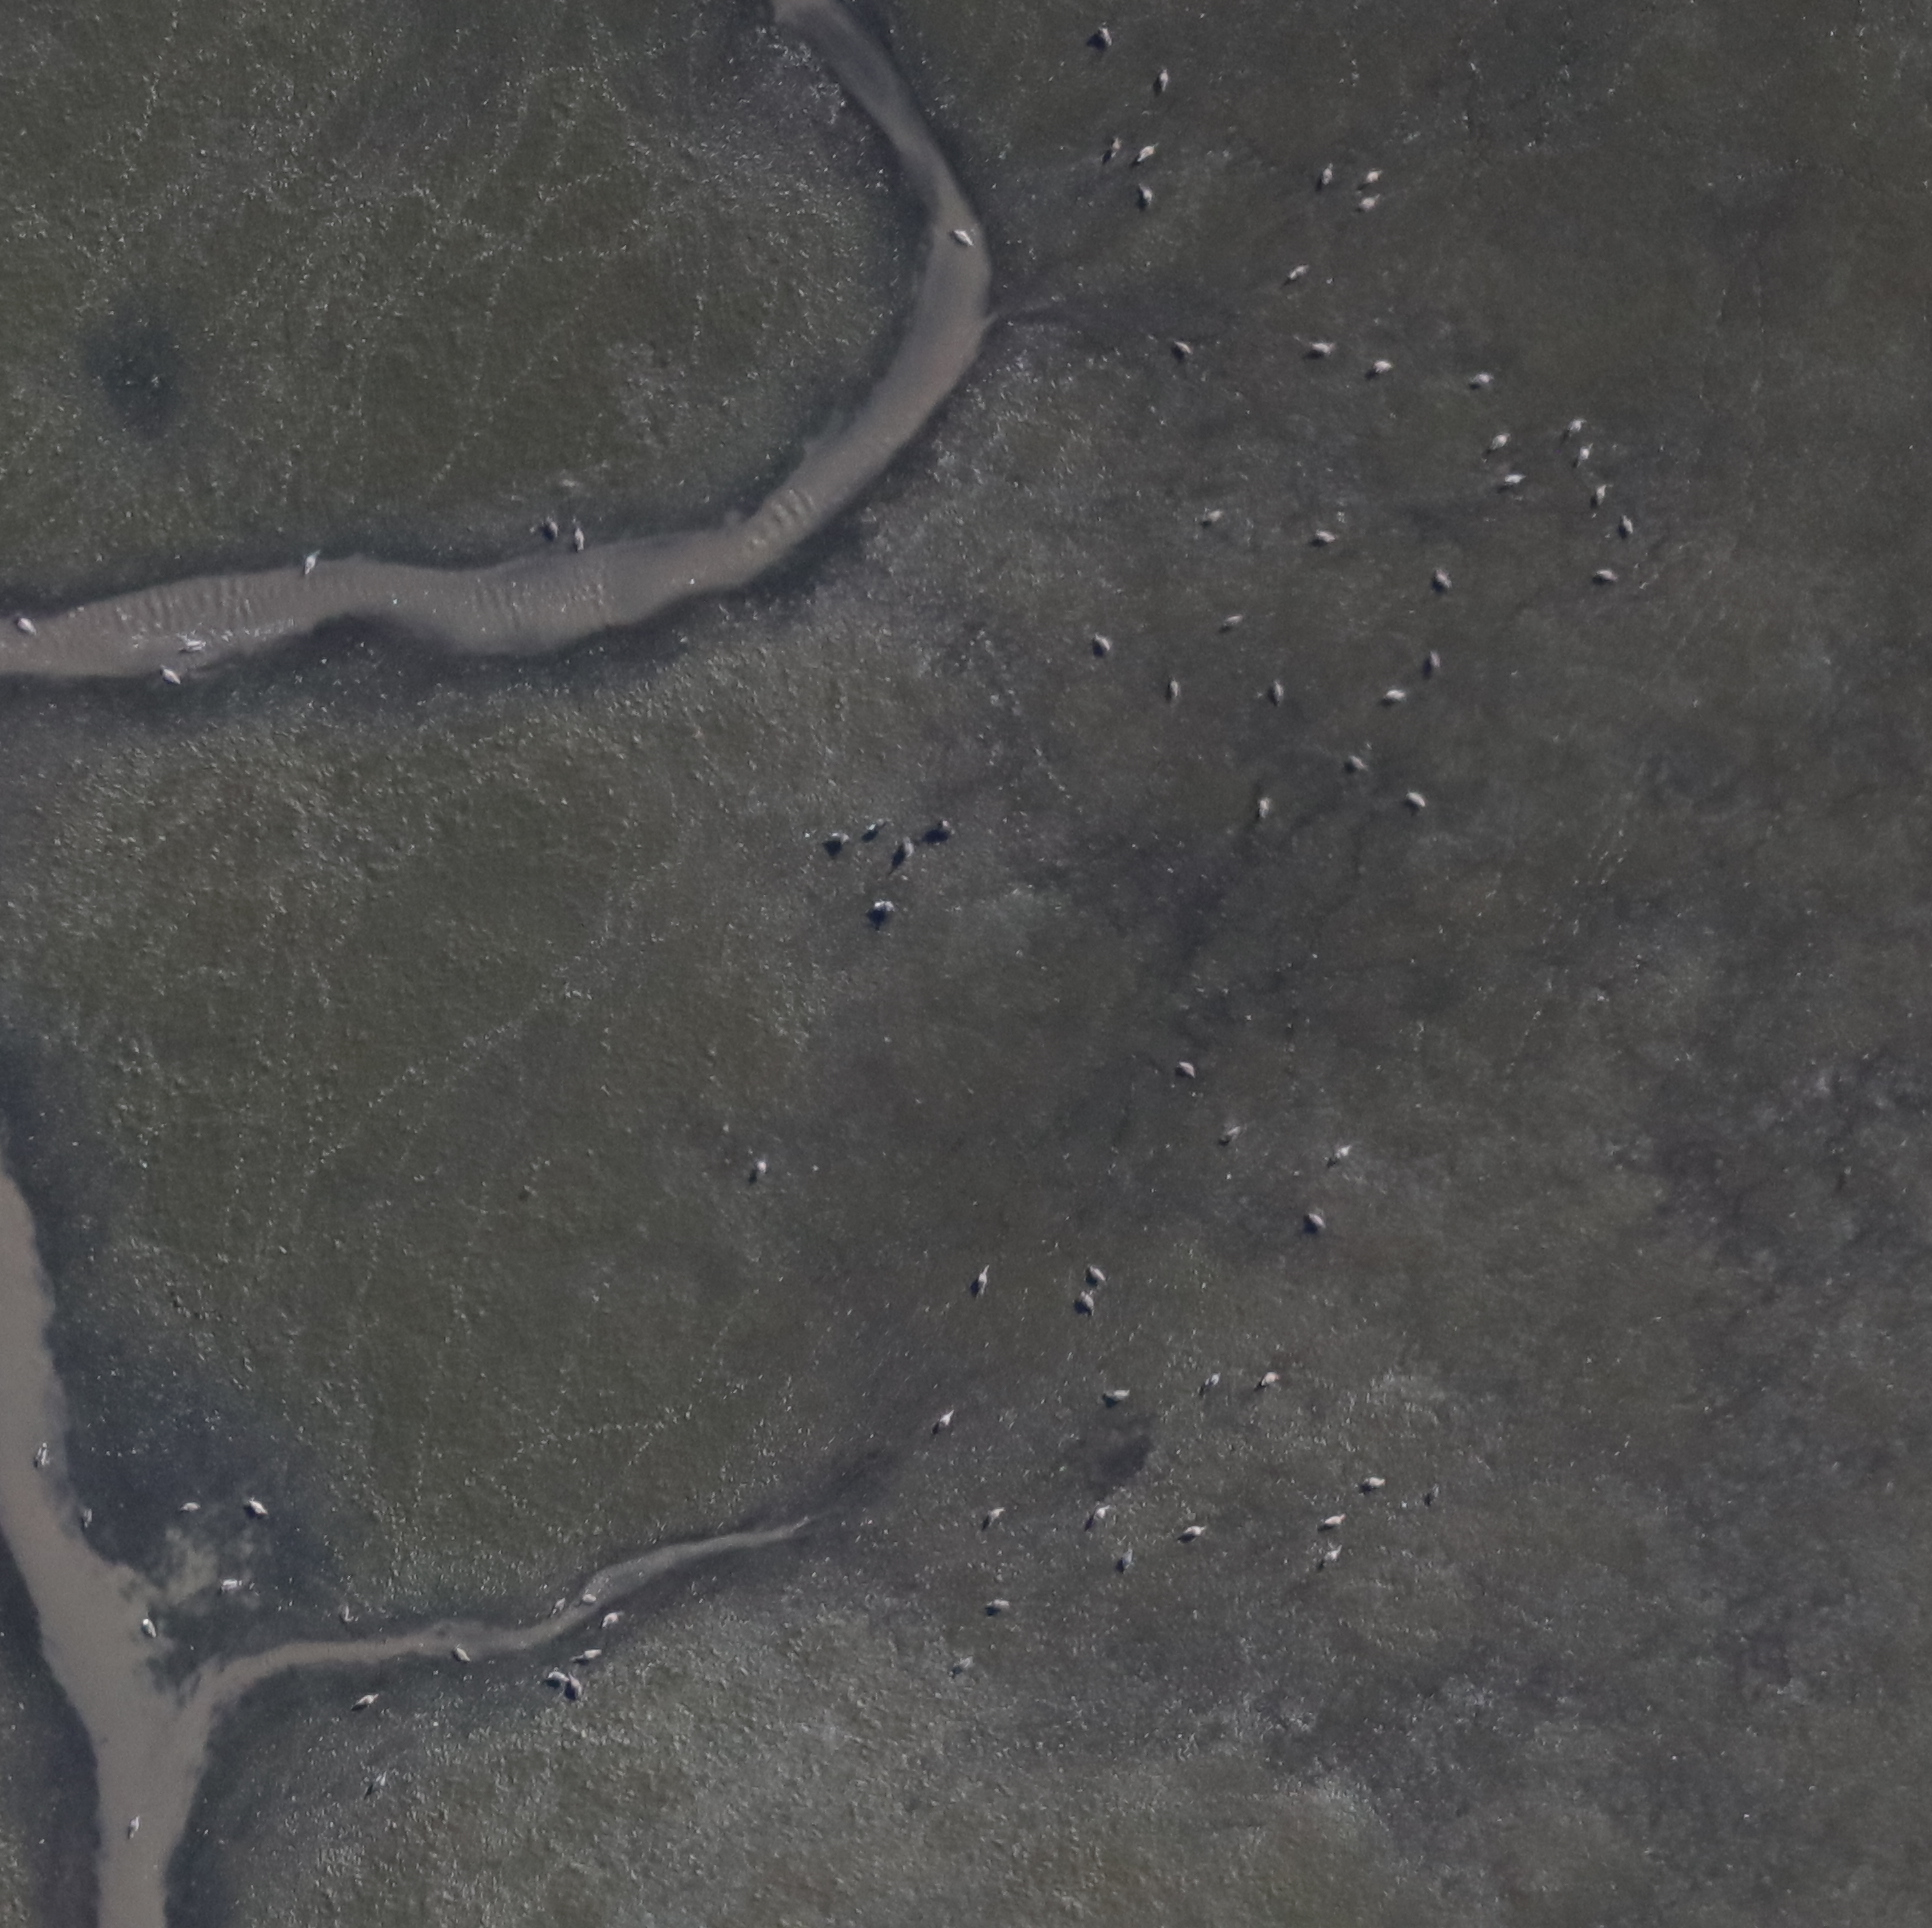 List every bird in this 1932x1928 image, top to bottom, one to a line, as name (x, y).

other bird (1103, 34)
other bird (1171, 78)
other bird (1119, 147)
other bird (1151, 155)
other bird (1376, 173)
other bird (1328, 177)
other bird (1152, 194)
other bird (1371, 206)
other bird (967, 240)
other bird (1300, 271)
other bird (1182, 346)
other bird (1322, 349)
other bird (1378, 363)
other bird (1485, 379)
other bird (1575, 432)
other bird (1501, 445)
other bird (1584, 461)
other bird (1514, 481)
other bird (1601, 496)
other bird (1216, 513)
other bird (554, 529)
other bird (1626, 530)
other bird (1324, 535)
other bird (580, 540)
other bird (312, 562)
other bird (1609, 574)
other bird (1443, 584)
other bird (1233, 623)
other bird (24, 625)
other bird (1103, 644)
other bird (193, 647)
other bird (1433, 659)
other bird (172, 673)
other bird (1174, 688)
other bird (1397, 696)
other bird (1276, 697)
other bird (1360, 764)
other bird (1415, 799)
other bird (1264, 807)
other bird (880, 825)
other bird (946, 832)
other bird (837, 838)
other bird (908, 850)
other bird (883, 906)
other bird (1185, 1069)
other bird (1230, 1132)
other bird (1348, 1151)
other bird (763, 1165)
other bird (1313, 1219)
other bird (1101, 1275)
other bird (982, 1276)
other bird (1085, 1305)
other bird (1272, 1376)
other bird (1214, 1379)
other bird (1116, 1401)
other bird (943, 1420)
other bird (39, 1457)
other bird (1376, 1483)
other bird (1429, 1495)
other bird (262, 1505)
other bird (187, 1510)
other bird (990, 1513)
other bird (1100, 1515)
other bird (88, 1518)
other bird (1336, 1521)
other bird (1194, 1531)
other bird (1336, 1554)
other bird (1128, 1560)
other bird (230, 1583)
other bird (595, 1600)
other bird (999, 1602)
other bird (561, 1607)
other bird (346, 1615)
other bird (613, 1623)
other bird (153, 1624)
other bird (465, 1654)
other bird (589, 1654)
other bird (962, 1662)
other bird (559, 1678)
other bird (580, 1693)
other bird (370, 1702)
other bird (379, 1784)
other bird (131, 1829)